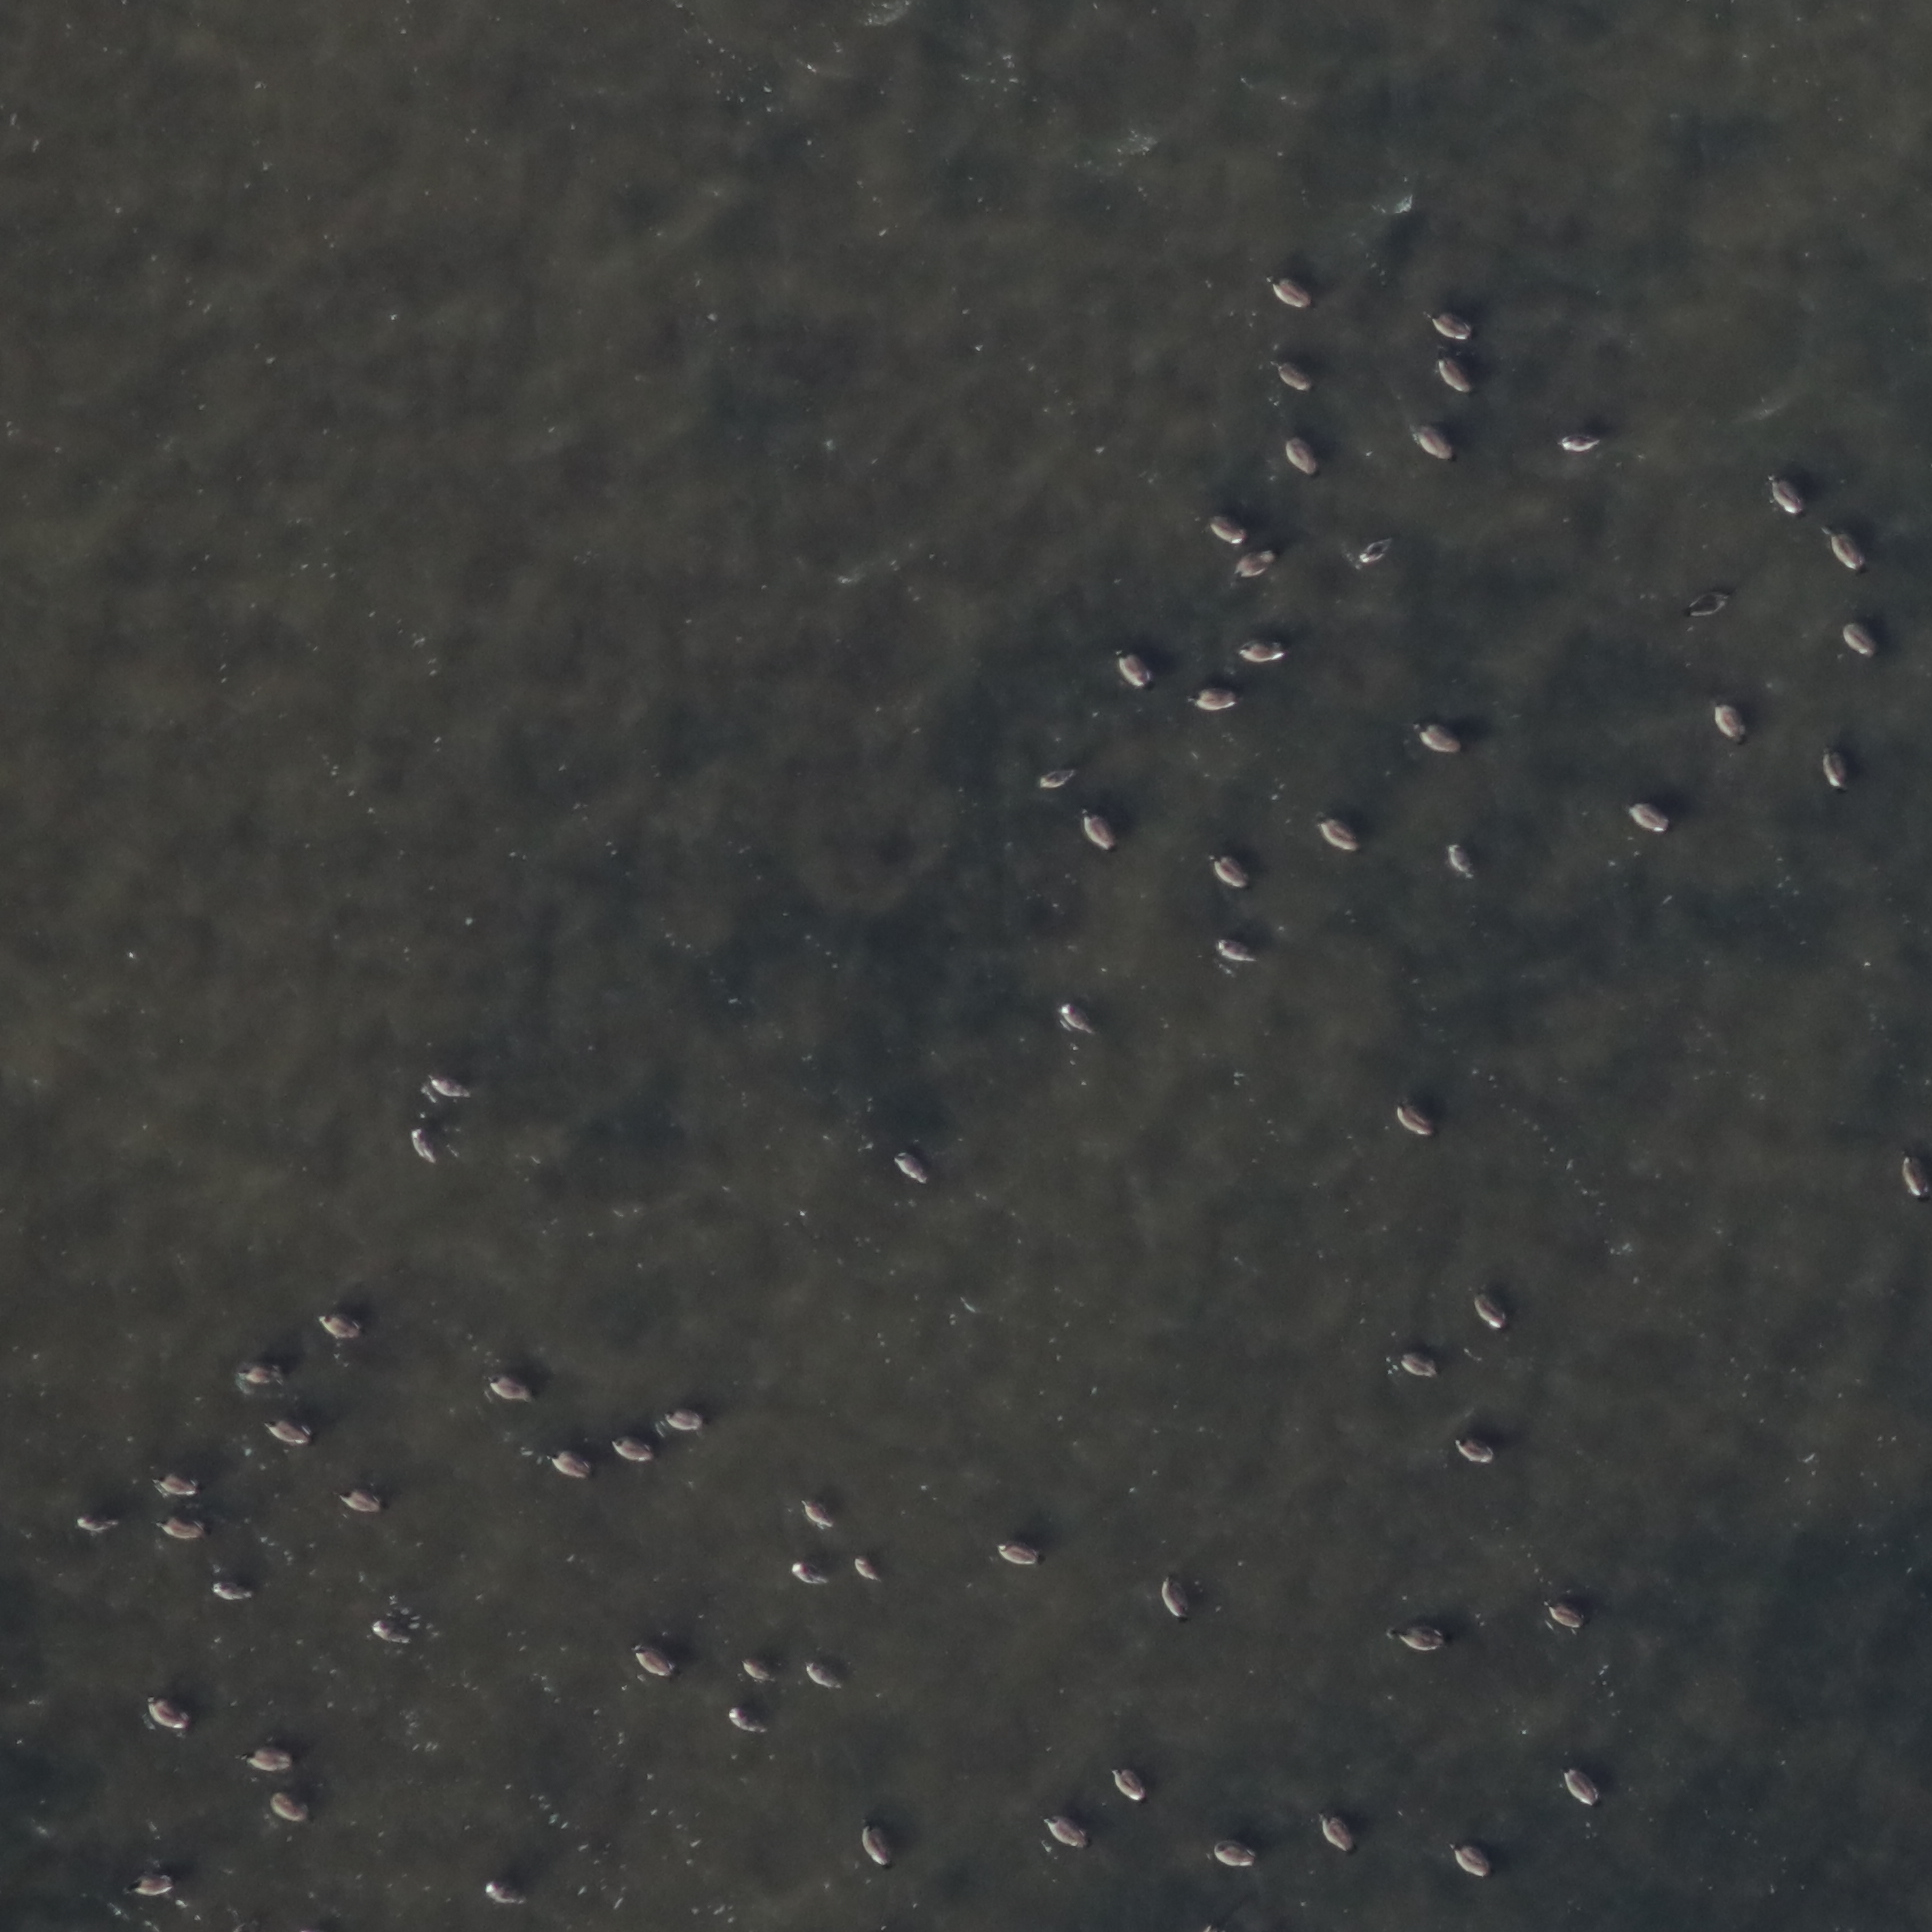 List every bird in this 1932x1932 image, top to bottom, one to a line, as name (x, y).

Canada goose (1289, 295)
Canada goose (1452, 325)
Canada goose (1456, 375)
Canada goose (1287, 376)
Canada goose (1578, 442)
Canada goose (1436, 443)
Canada goose (1295, 455)
Canada goose (1781, 505)
Canada goose (1227, 532)
Canada goose (1372, 548)
Canada goose (1851, 550)
Canada goose (1247, 564)
Canada goose (1708, 603)
Canada goose (1863, 643)
Canada goose (1262, 651)
Canada goose (1138, 668)
Canada goose (1212, 696)
Canada goose (1731, 718)
Canada goose (1439, 736)
Canada goose (1832, 770)
Canada goose (1054, 778)
Canada goose (1647, 813)
Canada goose (1097, 829)
Canada goose (1334, 829)
Canada goose (1457, 859)
Canada goose (1229, 872)
Canada goose (1227, 948)
Canada goose (1078, 1014)
Canada goose (449, 1084)
Canada goose (1414, 1122)
Canada goose (425, 1147)
Canada goose (904, 1164)
Canada goose (1913, 1175)
Canada goose (1491, 1308)
Canada goose (341, 1327)
Canada goose (1423, 1369)
Canada goose (257, 1372)
Canada goose (504, 1387)
Canada goose (680, 1418)
Canada goose (291, 1432)
Canada goose (634, 1445)
Canada goose (1479, 1452)
Canada goose (579, 1466)
Canada goose (181, 1484)
Canada goose (359, 1501)
Canada goose (814, 1515)
Canada goose (98, 1518)
Canada goose (185, 1531)
Canada goose (1016, 1553)
Canada goose (868, 1571)
Canada goose (810, 1572)
Canada goose (230, 1593)
Canada goose (1176, 1595)
Canada goose (1569, 1614)
Canada goose (388, 1631)
Canada goose (1423, 1639)
Canada goose (653, 1663)
Canada goose (759, 1664)
Canada goose (819, 1673)
Canada goose (169, 1714)
Canada goose (742, 1719)
Canada goose (272, 1758)
Canada goose (1135, 1780)
Canada goose (1583, 1784)
Canada goose (289, 1804)
Canada goose (1066, 1826)
Canada goose (1342, 1835)
Canada goose (874, 1841)
Canada goose (1468, 1853)
Canada goose (1238, 1859)
Canada goose (154, 1884)
Canada goose (500, 1892)
Canada goose (239, 1928)